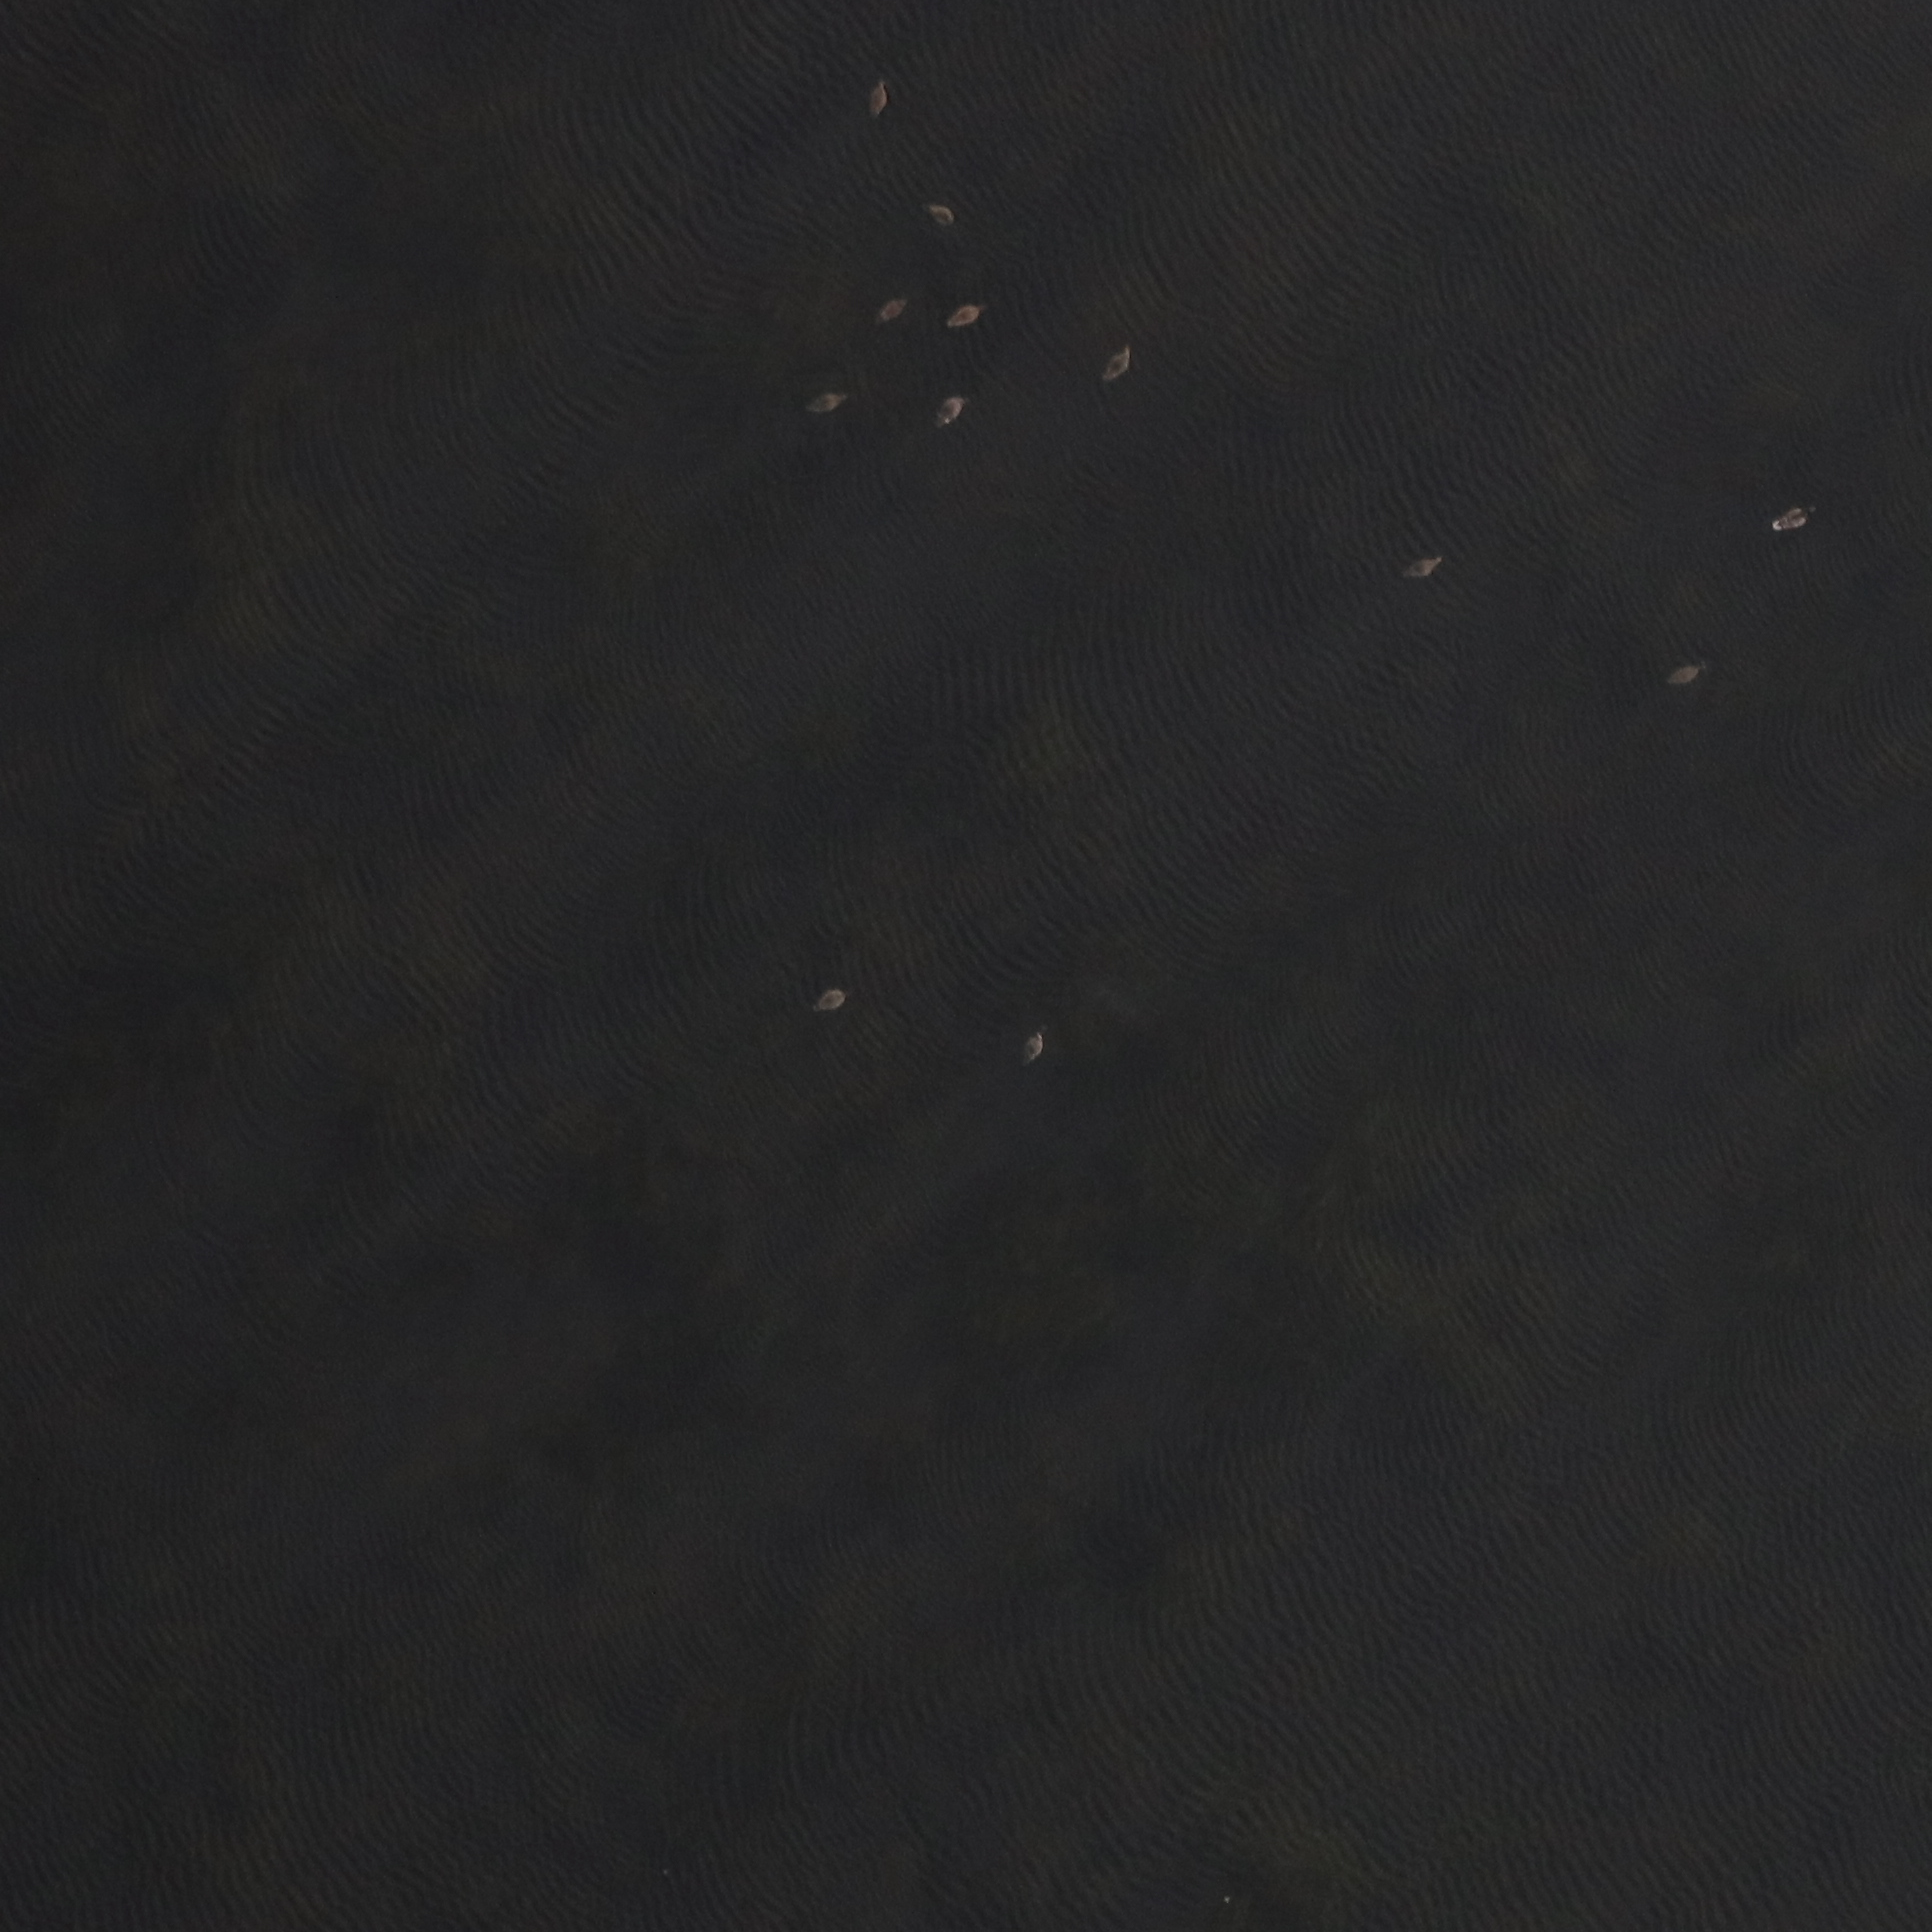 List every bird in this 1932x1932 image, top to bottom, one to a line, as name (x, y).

other bird (877, 103)
other bird (943, 213)
other bird (892, 309)
other bird (961, 315)
other bird (1117, 366)
other bird (825, 400)
other bird (951, 407)
other bird (1789, 517)
other bird (1423, 566)
other bird (1686, 677)
other bird (836, 998)
other bird (1034, 1046)